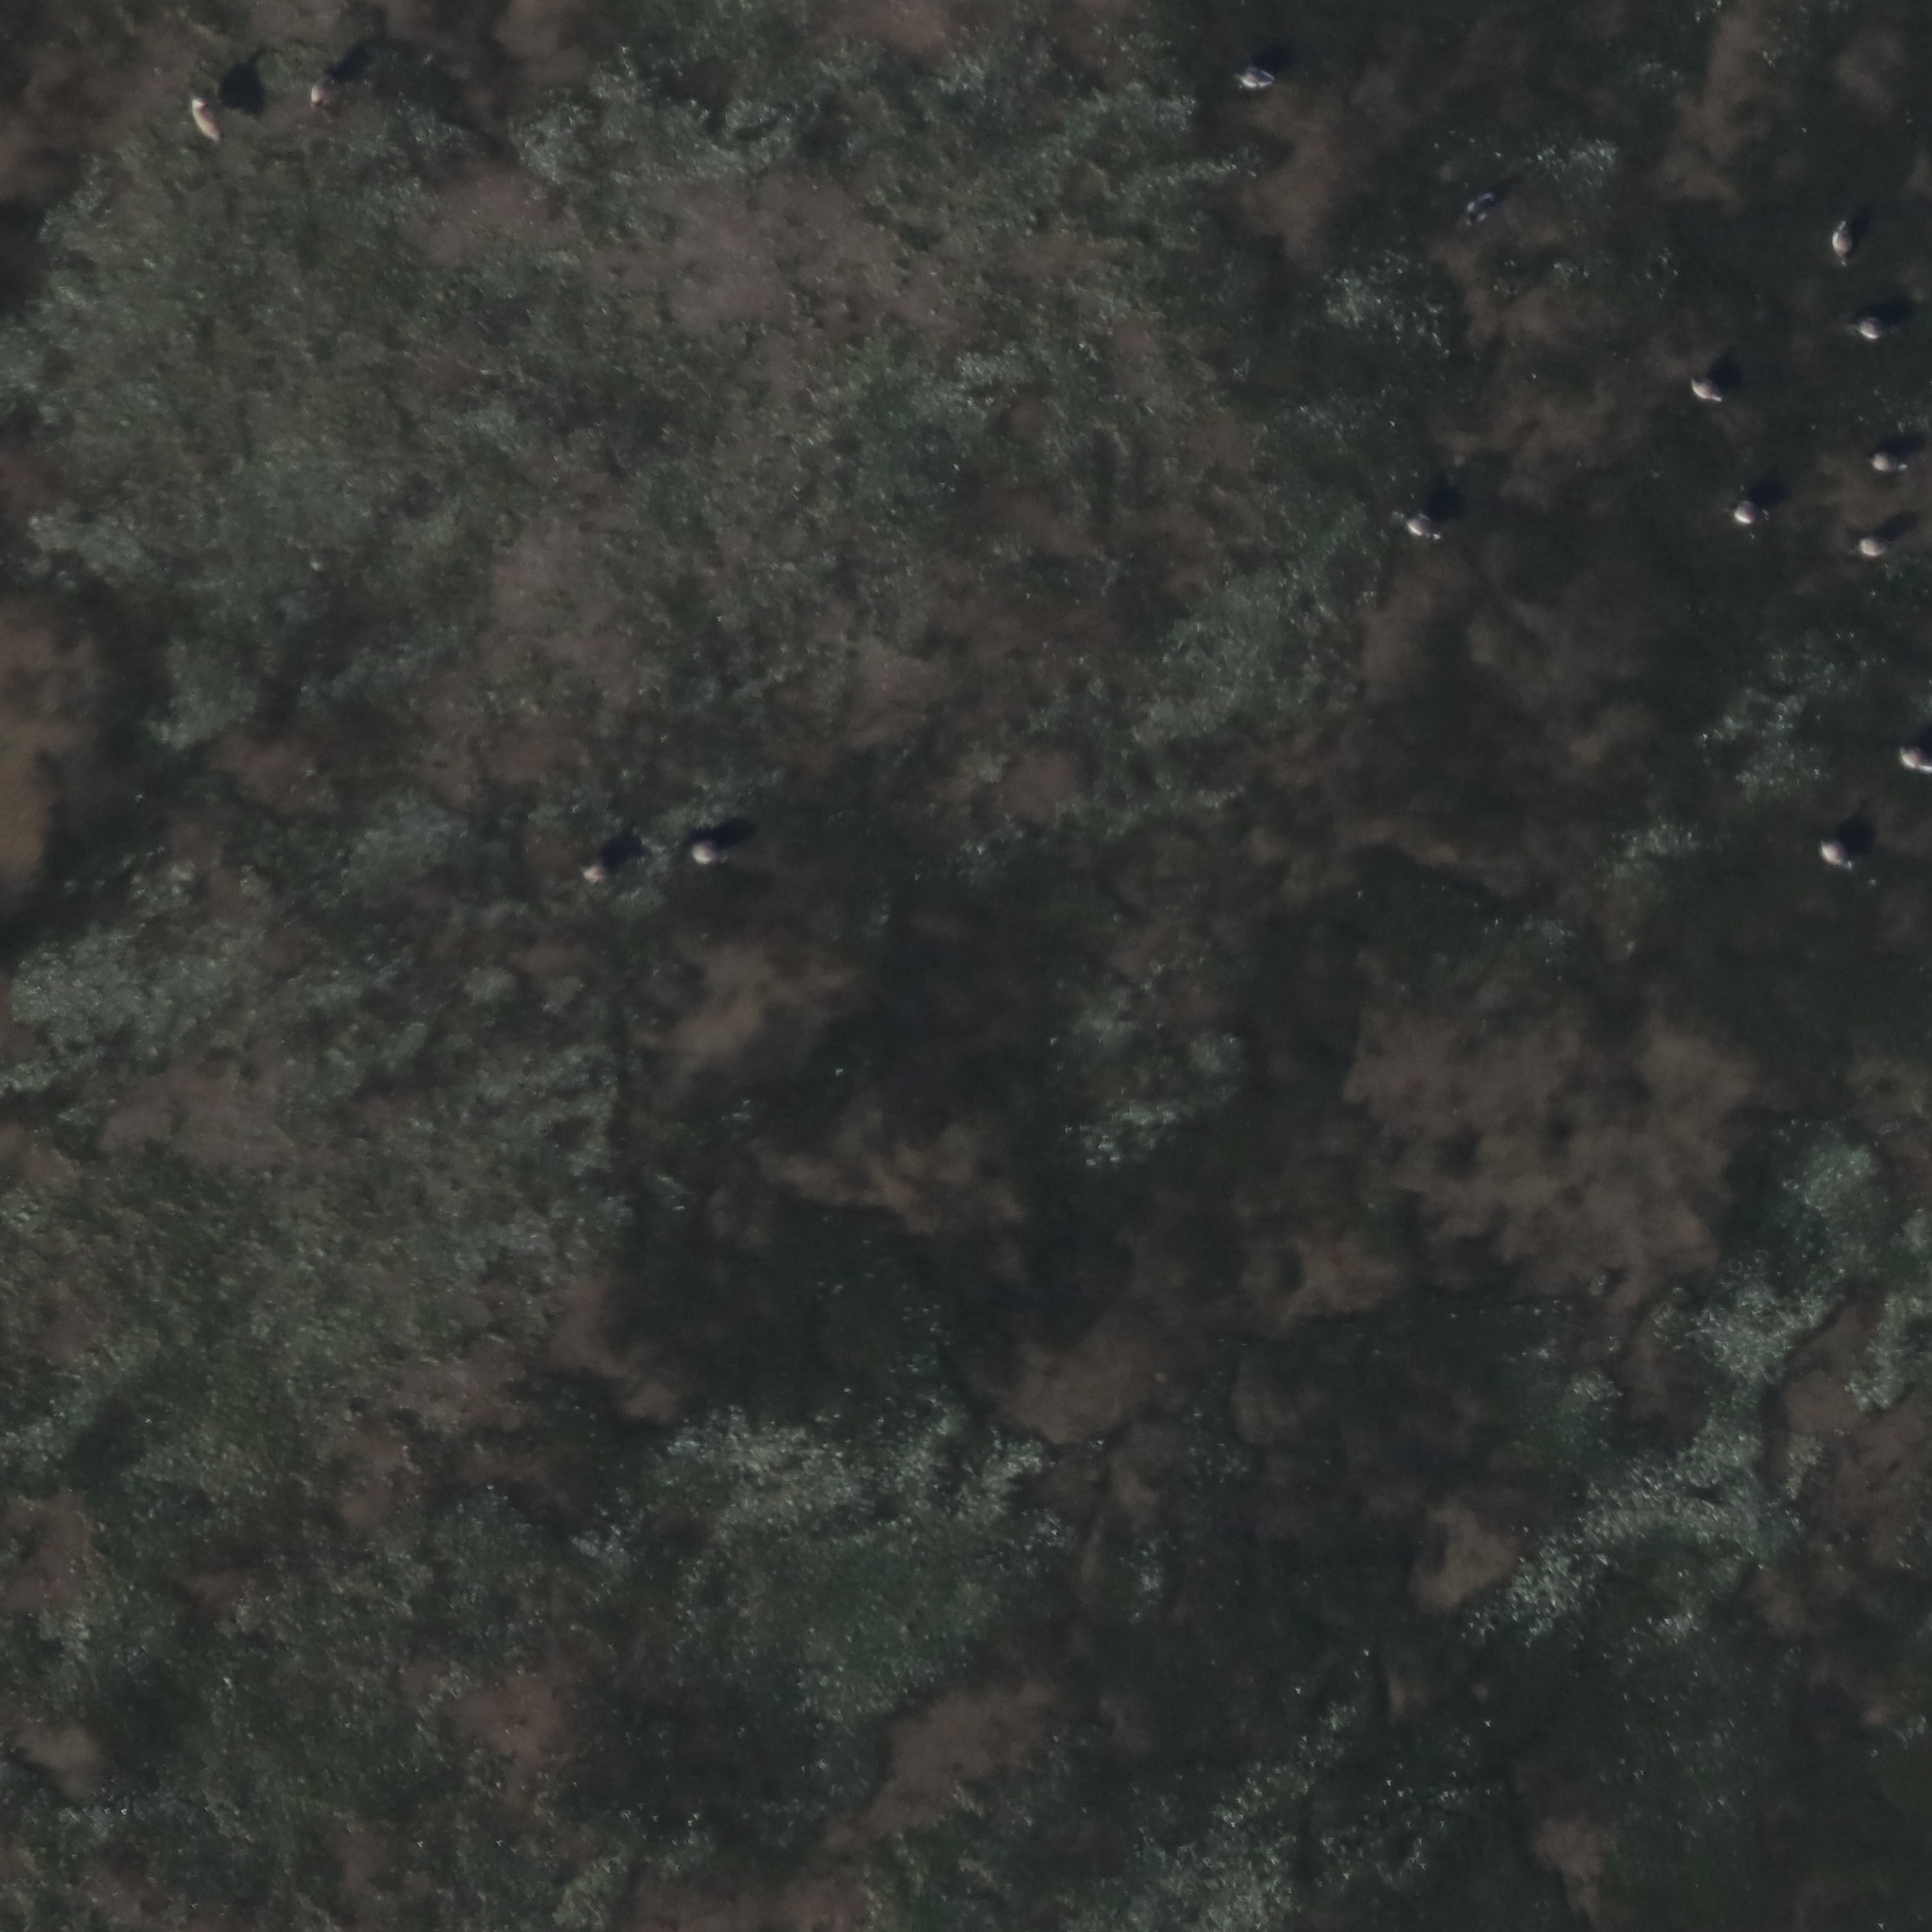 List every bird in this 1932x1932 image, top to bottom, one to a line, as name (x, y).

brant (1255, 74)
Canada goose (322, 90)
Canada goose (211, 120)
brant (1482, 210)
brant (1846, 242)
brant (1871, 327)
brant (1708, 388)
brant (1887, 465)
brant (1748, 511)
brant (1422, 525)
brant (1874, 547)
brant (1916, 760)
Canada goose (707, 853)
brant (1838, 854)
Canada goose (593, 871)